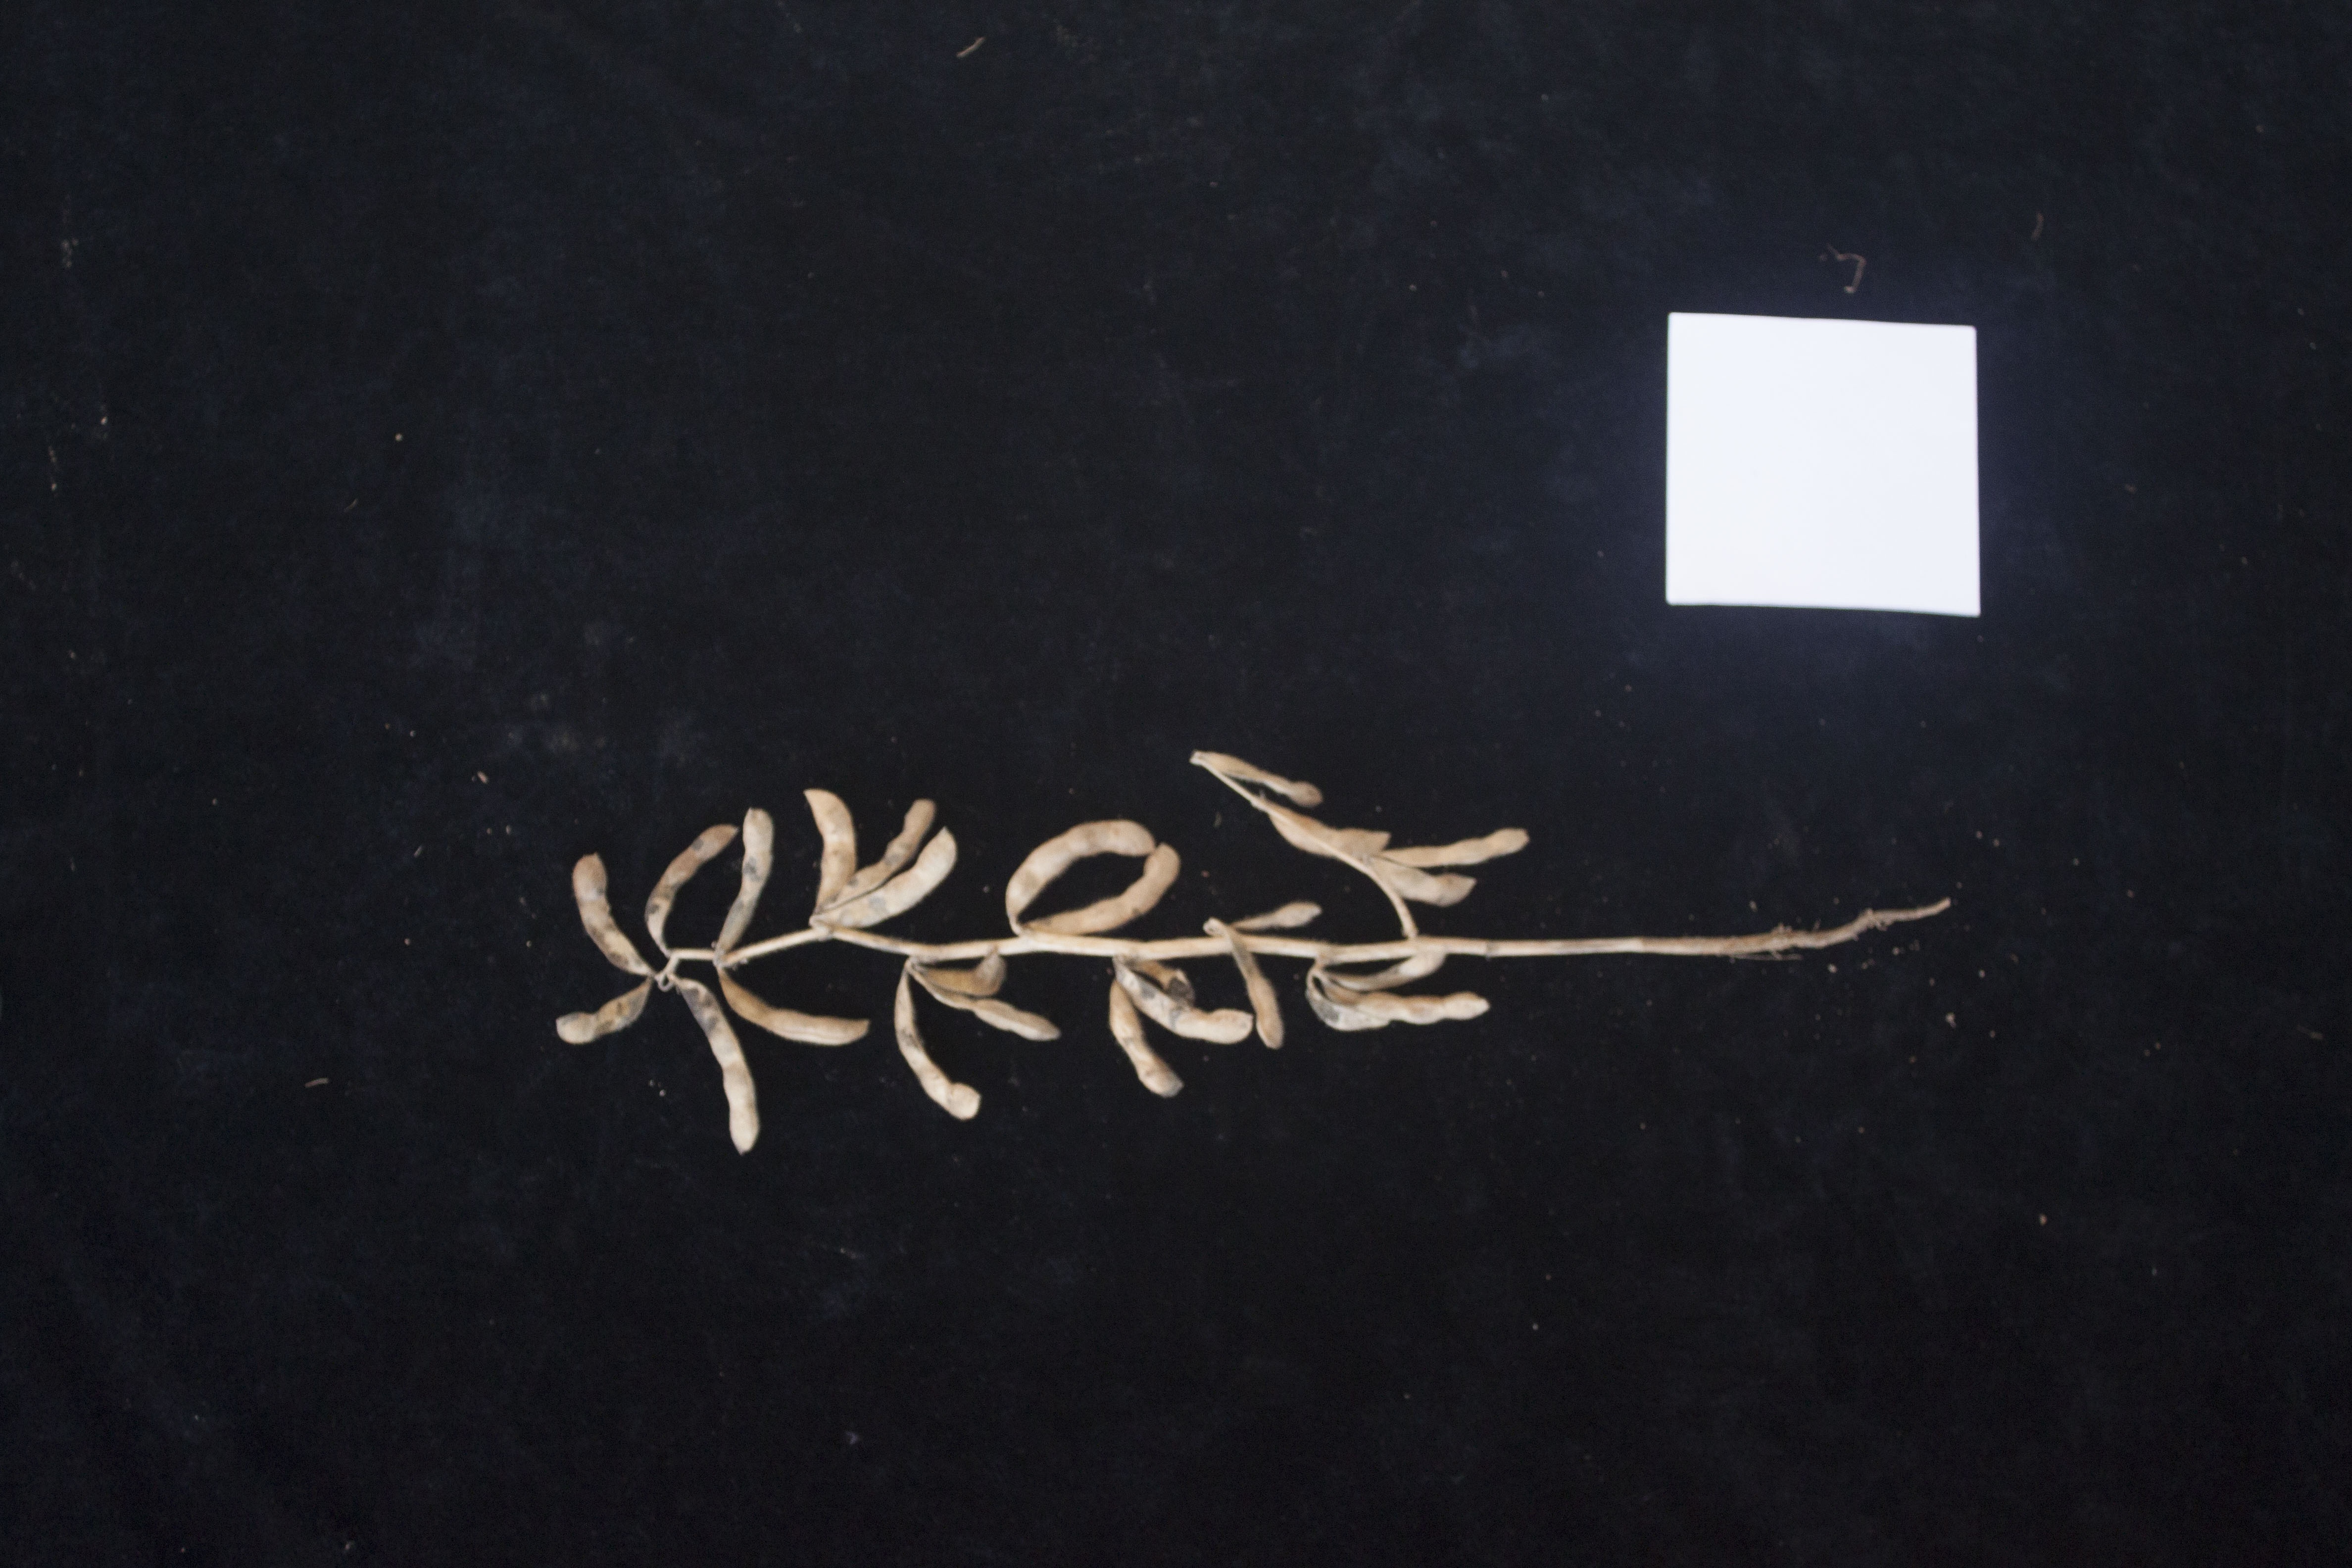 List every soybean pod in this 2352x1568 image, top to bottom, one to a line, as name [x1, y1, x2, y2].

soybean pod [1192, 753, 1323, 807]
soybean pod [802, 789, 856, 914]
soybean pod [812, 801, 934, 919]
soybean pod [1265, 803, 1390, 859]
soybean pod [717, 809, 772, 958]
soybean pod [1005, 821, 1154, 933]
soybean pod [645, 827, 737, 959]
soybean pod [1380, 829, 1529, 869]
soybean pod [814, 831, 956, 931]
soybean pod [1022, 845, 1179, 937]
soybean pod [1360, 855, 1475, 906]
soybean pod [572, 855, 654, 977]
soybean pod [1225, 904, 1321, 932]
soybean pod [1216, 920, 1283, 1049]
soybean pod [914, 950, 1005, 996]
soybean pod [1323, 954, 1448, 992]
soybean pod [1119, 959, 1252, 1046]
soybean pod [894, 967, 979, 1118]
soybean pod [718, 968, 867, 1046]
soybean pod [910, 968, 1060, 1041]
soybean pod [673, 975, 758, 1156]
soybean pod [557, 979, 648, 1045]
soybean pod [1320, 979, 1490, 1026]
soybean pod [1108, 982, 1183, 1098]